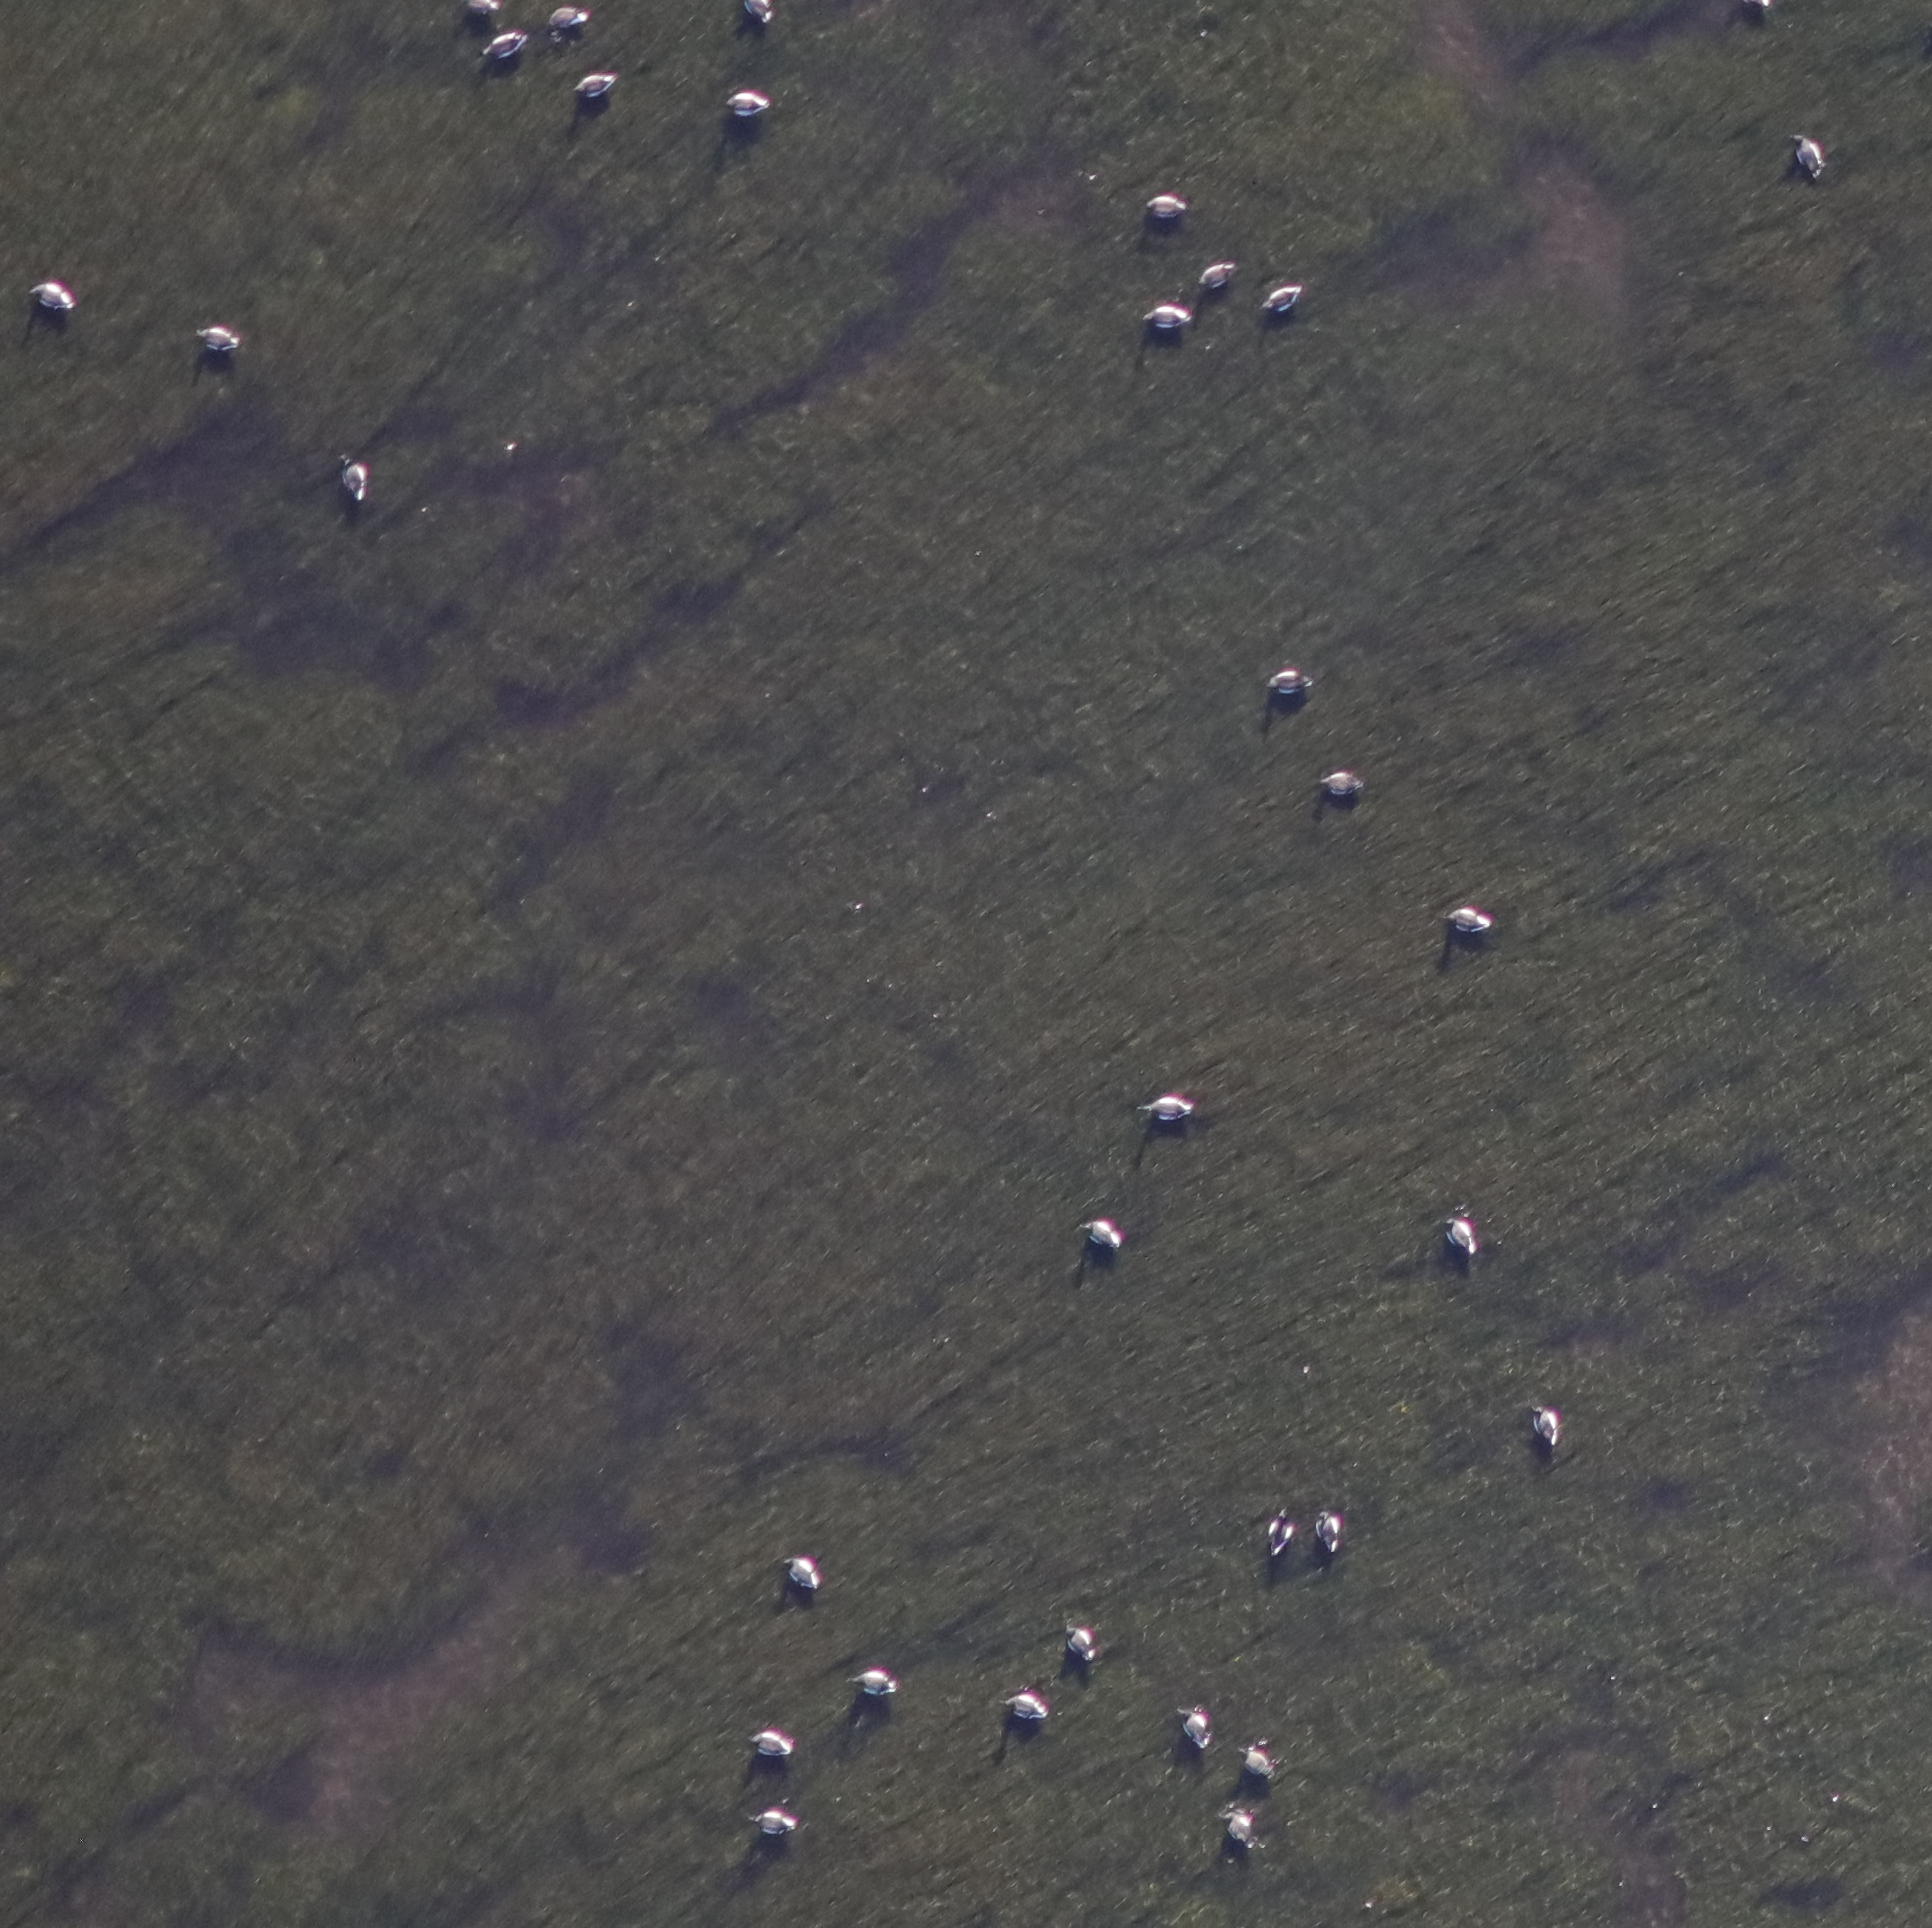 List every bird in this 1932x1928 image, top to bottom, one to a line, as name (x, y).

brant (480, 3)
brant (759, 3)
brant (568, 20)
brant (505, 44)
brant (596, 86)
brant (747, 102)
brant (1807, 155)
brant (1168, 207)
brant (1216, 274)
brant (52, 296)
brant (1280, 299)
brant (1167, 317)
brant (218, 338)
brant (355, 477)
brant (1288, 682)
brant (1340, 786)
brant (1465, 919)
brant (1167, 1109)
brant (1103, 1234)
brant (1462, 1234)
brant (1545, 1425)
brant (1328, 1530)
brant (1279, 1533)
brant (804, 1572)
brant (1082, 1642)
brant (873, 1683)
brant (1025, 1705)
brant (1197, 1728)
brant (771, 1743)
brant (1258, 1758)
brant (774, 1822)
brant (1239, 1824)